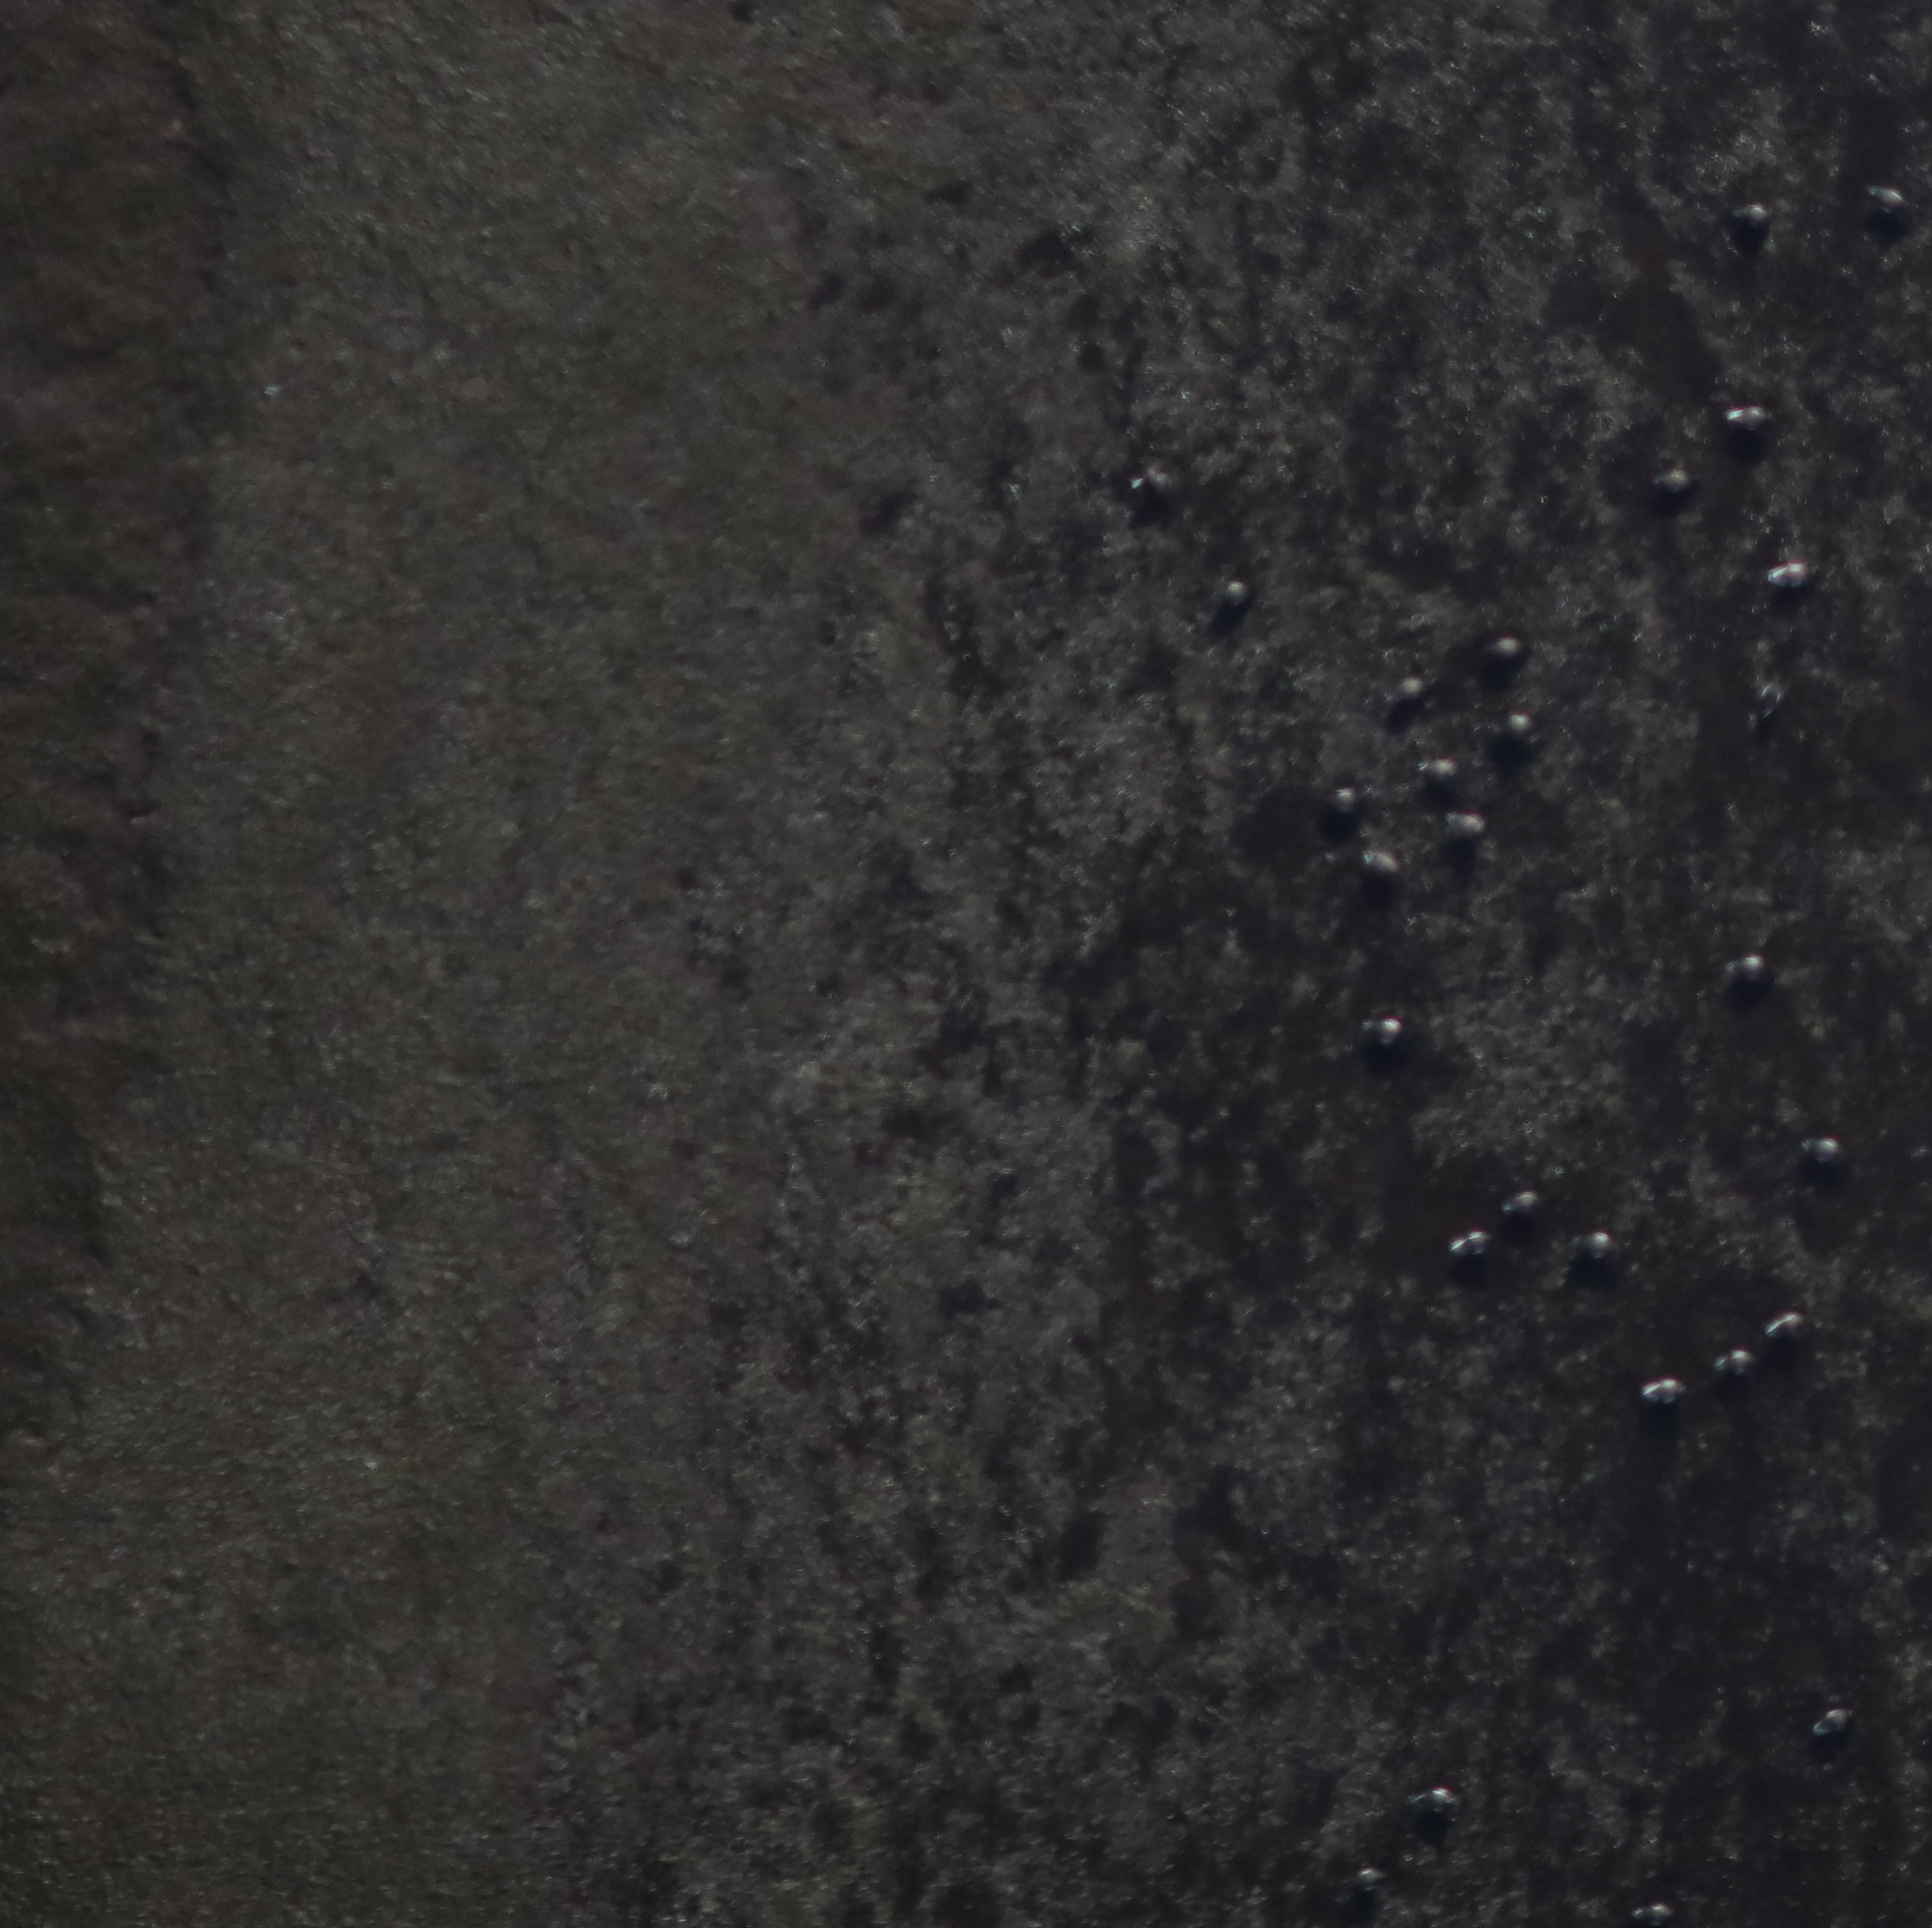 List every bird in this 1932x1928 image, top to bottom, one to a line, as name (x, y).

brant (1890, 197)
brant (1755, 215)
brant (1753, 418)
brant (1674, 482)
brant (1790, 570)
brant (1239, 592)
brant (1510, 655)
brant (1409, 689)
brant (1771, 692)
brant (1532, 733)
brant (1438, 774)
brant (1343, 800)
brant (1468, 825)
brant (1375, 868)
brant (1748, 968)
brant (1388, 1031)
brant (1825, 1154)
brant (1531, 1199)
brant (1479, 1248)
brant (1601, 1248)
brant (1787, 1332)
brant (1734, 1362)
brant (1669, 1394)
brant (1837, 1718)
brant (1437, 1807)